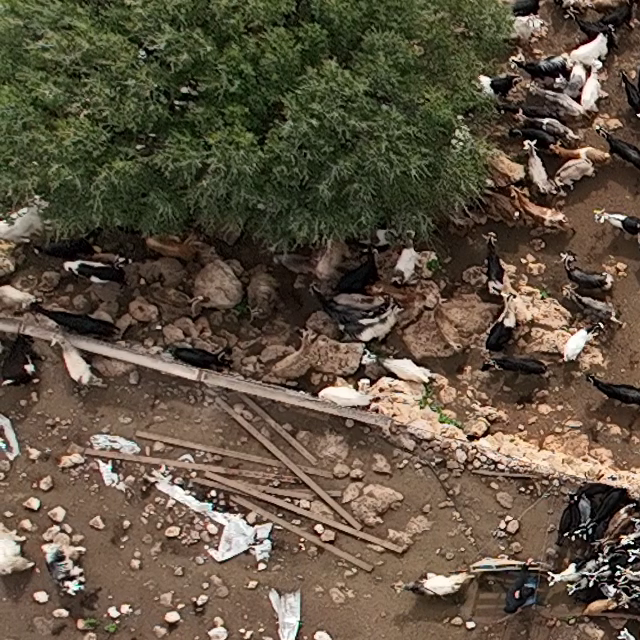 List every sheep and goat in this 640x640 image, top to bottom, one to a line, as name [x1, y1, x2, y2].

goat [512, 0, 539, 16]
goat [600, 0, 635, 26]
goat [559, 1, 595, 9]
goat [566, 9, 617, 44]
goat [505, 15, 543, 39]
goat [570, 26, 613, 65]
goat [510, 52, 569, 82]
goat [581, 59, 608, 112]
goat [555, 62, 586, 97]
goat [619, 69, 639, 111]
goat [478, 73, 523, 100]
goat [526, 83, 587, 115]
goat [514, 109, 580, 141]
goat [595, 125, 639, 171]
goat [509, 128, 555, 143]
goat [522, 139, 555, 193]
goat [550, 141, 610, 165]
goat [480, 147, 526, 182]
goat [556, 158, 591, 189]
goat [486, 163, 510, 186]
goat [509, 185, 575, 234]
goat [477, 190, 522, 223]
goat [0, 197, 48, 242]
goat [443, 208, 475, 236]
goat [593, 209, 639, 235]
goat [355, 228, 391, 245]
goat [389, 231, 416, 288]
goat [482, 232, 506, 292]
goat [145, 236, 215, 259]
goat [314, 238, 336, 280]
goat [32, 239, 92, 258]
goat [334, 248, 380, 293]
goat [559, 251, 614, 289]
goat [89, 253, 131, 266]
goat [272, 254, 315, 274]
goat [62, 260, 126, 282]
goat [501, 261, 531, 321]
goat [140, 278, 204, 312]
goat [308, 284, 374, 320]
goat [0, 286, 35, 309]
goat [561, 286, 619, 322]
goat [335, 291, 389, 309]
goat [485, 295, 517, 353]
goat [338, 301, 401, 340]
goat [29, 303, 120, 337]
goat [563, 321, 603, 362]
goat [272, 329, 317, 378]
goat [2, 333, 46, 386]
goat [49, 334, 108, 389]
goat [167, 348, 234, 370]
goat [362, 350, 433, 384]
goat [482, 358, 547, 376]
goat [585, 374, 639, 410]
goat [318, 387, 375, 406]
goat [0, 414, 20, 460]
goat [585, 483, 613, 497]
goat [585, 487, 627, 530]
goat [588, 492, 604, 520]
goat [576, 494, 592, 537]
goat [564, 503, 581, 541]
goat [599, 504, 636, 545]
goat [555, 506, 572, 545]
goat [634, 509, 639, 529]
goat [591, 519, 609, 550]
goat [0, 522, 35, 576]
goat [621, 524, 639, 545]
goat [39, 544, 86, 596]
goat [602, 545, 639, 557]
goat [626, 548, 639, 563]
goat [588, 558, 627, 587]
goat [548, 559, 587, 585]
goat [616, 565, 639, 581]
goat [390, 574, 476, 597]
goat [567, 576, 590, 594]
goat [618, 576, 639, 593]
goat [599, 583, 639, 617]
goat [635, 590, 639, 605]
goat [583, 598, 626, 614]
goat [608, 628, 636, 639]